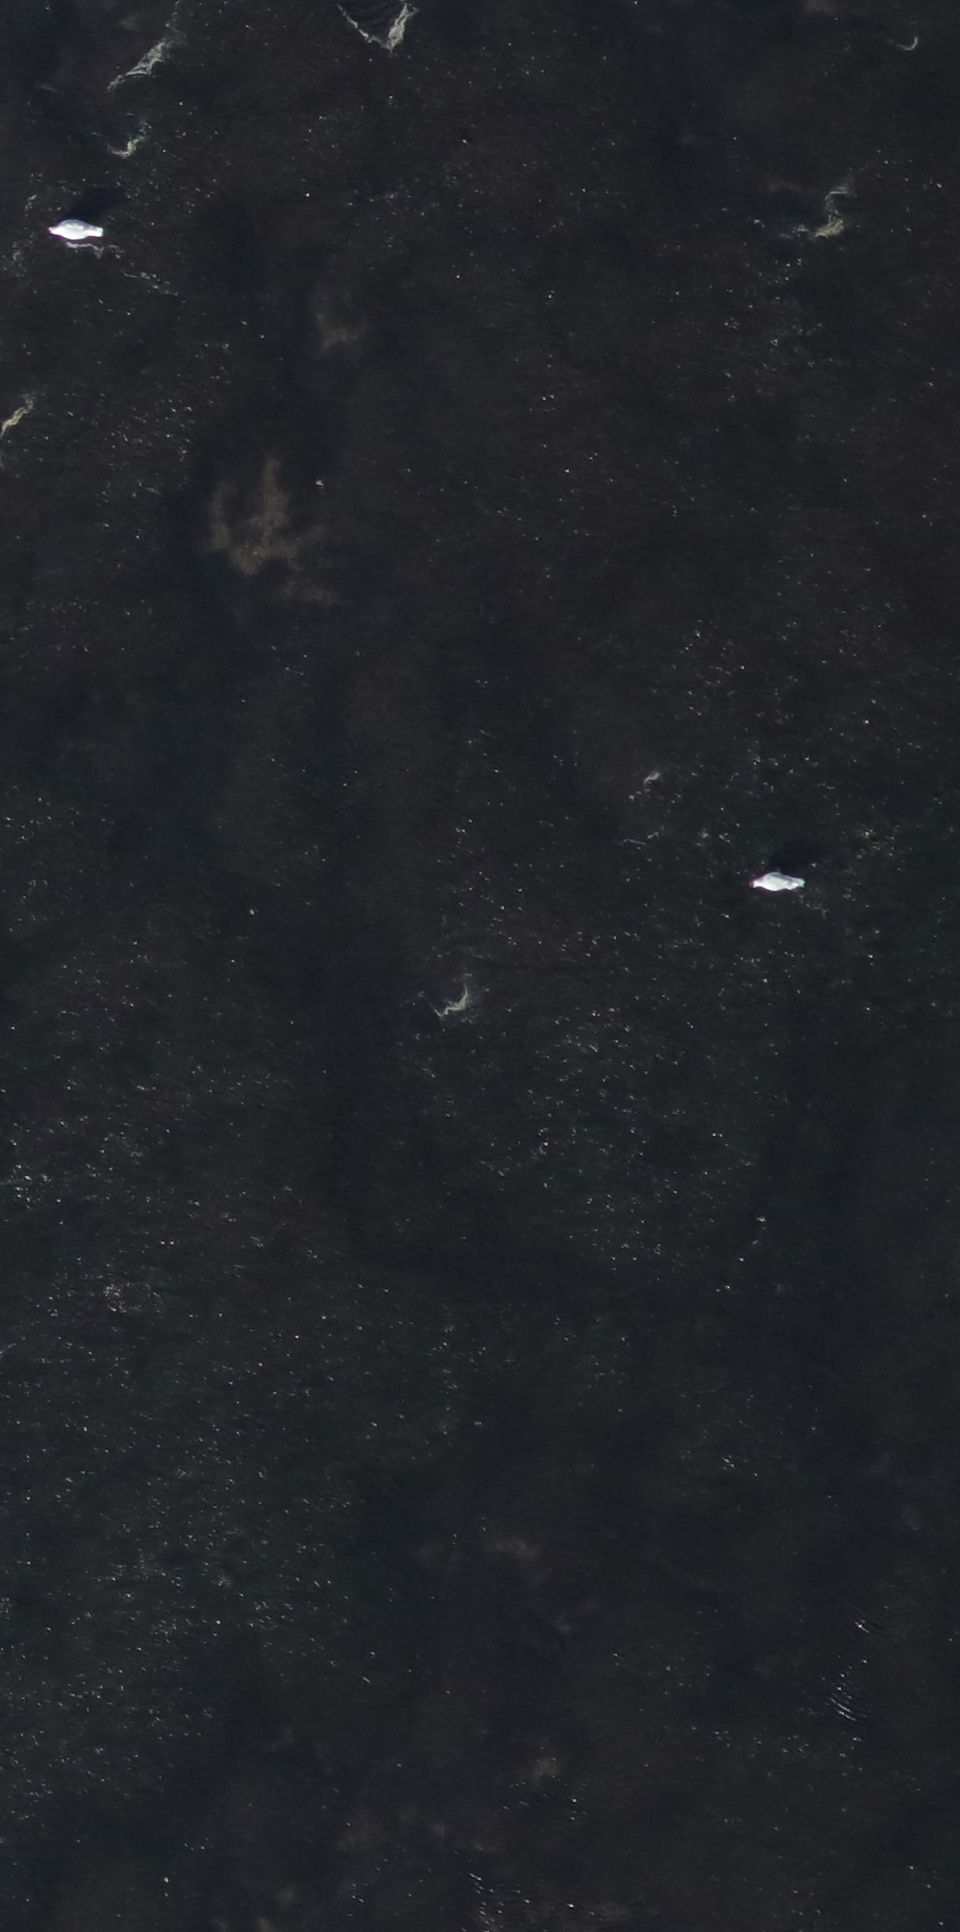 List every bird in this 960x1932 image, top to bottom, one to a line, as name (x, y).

gull (77, 233)
gull (777, 884)